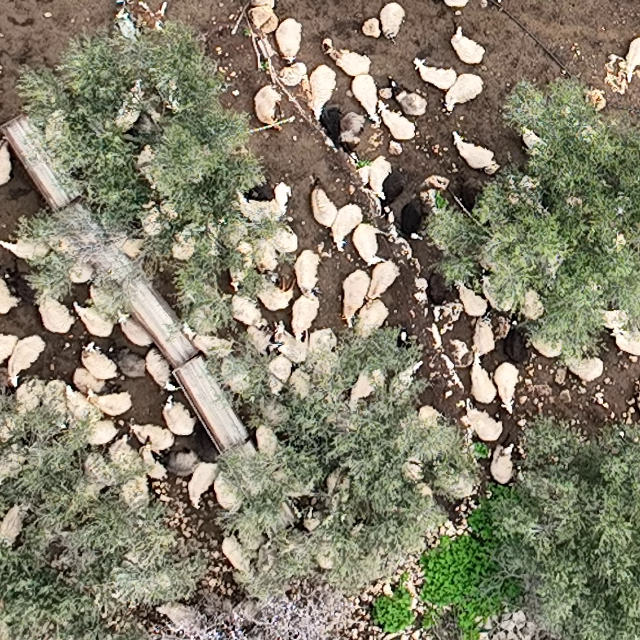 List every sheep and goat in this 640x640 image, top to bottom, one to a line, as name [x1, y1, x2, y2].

goat [119, 0, 167, 30]
sheep [435, 0, 471, 8]
sheep [378, 3, 406, 40]
goat [114, 10, 141, 39]
sheep [277, 17, 302, 65]
sheep [451, 25, 487, 65]
sheep [625, 37, 639, 83]
sheep [322, 44, 372, 76]
sheep [411, 58, 459, 90]
sheep [308, 63, 337, 121]
sheep [445, 73, 483, 111]
sheep [350, 74, 381, 126]
sheep [388, 77, 429, 117]
sheep [114, 78, 142, 134]
sheep [254, 83, 283, 133]
goat [160, 86, 181, 114]
sheep [376, 100, 417, 141]
sheep [322, 107, 358, 160]
sheep [45, 110, 71, 144]
sheep [340, 112, 366, 148]
sheep [520, 125, 548, 153]
sheep [451, 129, 494, 170]
sheep [0, 138, 10, 186]
sheep [136, 142, 161, 185]
sheep [381, 171, 405, 205]
sheep [462, 174, 487, 209]
sheep [311, 178, 339, 227]
sheep [273, 182, 291, 214]
sheep [243, 186, 276, 201]
sheep [235, 190, 282, 224]
sheep [138, 197, 163, 239]
sheep [400, 199, 428, 241]
sheep [333, 202, 362, 252]
sheep [352, 220, 379, 266]
sheep [258, 224, 299, 253]
sheep [115, 230, 146, 259]
sheep [171, 230, 195, 262]
sheep [249, 235, 281, 273]
sheep [0, 239, 49, 260]
sheep [230, 243, 253, 290]
sheep [294, 250, 320, 302]
sheep [364, 258, 400, 309]
sheep [67, 259, 94, 284]
sheep [342, 269, 370, 327]
sheep [426, 270, 449, 322]
sheep [479, 272, 513, 311]
sheep [0, 273, 20, 314]
sheep [89, 276, 122, 314]
sheep [253, 277, 295, 312]
sheep [453, 279, 487, 317]
sheep [514, 284, 545, 321]
sheep [291, 290, 320, 340]
sheep [36, 292, 75, 334]
sheep [190, 295, 230, 336]
sheep [231, 295, 270, 332]
sheep [355, 298, 390, 341]
sheep [73, 301, 114, 337]
sheep [116, 307, 155, 345]
sheep [590, 308, 629, 331]
sheep [503, 312, 527, 361]
sheep [473, 317, 494, 356]
sheep [271, 319, 307, 364]
sheep [183, 321, 235, 357]
sheep [611, 321, 639, 355]
sheep [309, 327, 337, 355]
sheep [395, 327, 415, 352]
sheep [243, 328, 278, 355]
sheep [0, 330, 17, 384]
sheep [531, 330, 563, 359]
sheep [7, 333, 44, 389]
sheep [82, 338, 121, 379]
sheep [107, 345, 147, 377]
sheep [144, 349, 177, 391]
sheep [467, 350, 499, 405]
sheep [564, 350, 603, 381]
sheep [267, 355, 290, 396]
sheep [221, 358, 252, 398]
sheep [493, 360, 520, 415]
sheep [388, 361, 422, 400]
sheep [291, 363, 313, 400]
sheep [73, 366, 106, 394]
sheep [349, 366, 384, 412]
sheep [17, 379, 45, 410]
sheep [45, 380, 67, 430]
sheep [66, 384, 101, 420]
sheep [635, 387, 639, 425]
sheep [87, 389, 132, 412]
sheep [163, 396, 197, 435]
sheep [464, 397, 503, 442]
sheep [418, 405, 449, 429]
sheep [0, 412, 19, 463]
sheep [80, 420, 116, 444]
sheep [126, 420, 175, 449]
sheep [254, 425, 278, 464]
sheep [107, 436, 144, 474]
sheep [140, 436, 169, 482]
sheep [0, 442, 25, 488]
sheep [491, 443, 516, 486]
sheep [153, 448, 198, 475]
sheep [86, 452, 118, 485]
sheep [402, 456, 425, 484]
sheep [433, 459, 477, 498]
sheep [185, 461, 219, 509]
sheep [321, 463, 352, 515]
sheep [214, 470, 243, 511]
sheep [122, 475, 151, 525]
sheep [414, 484, 436, 505]
sheep [0, 501, 32, 546]
sheep [304, 507, 339, 568]
sheep [223, 532, 254, 576]
sheep [257, 540, 278, 577]
sheep [155, 601, 209, 633]